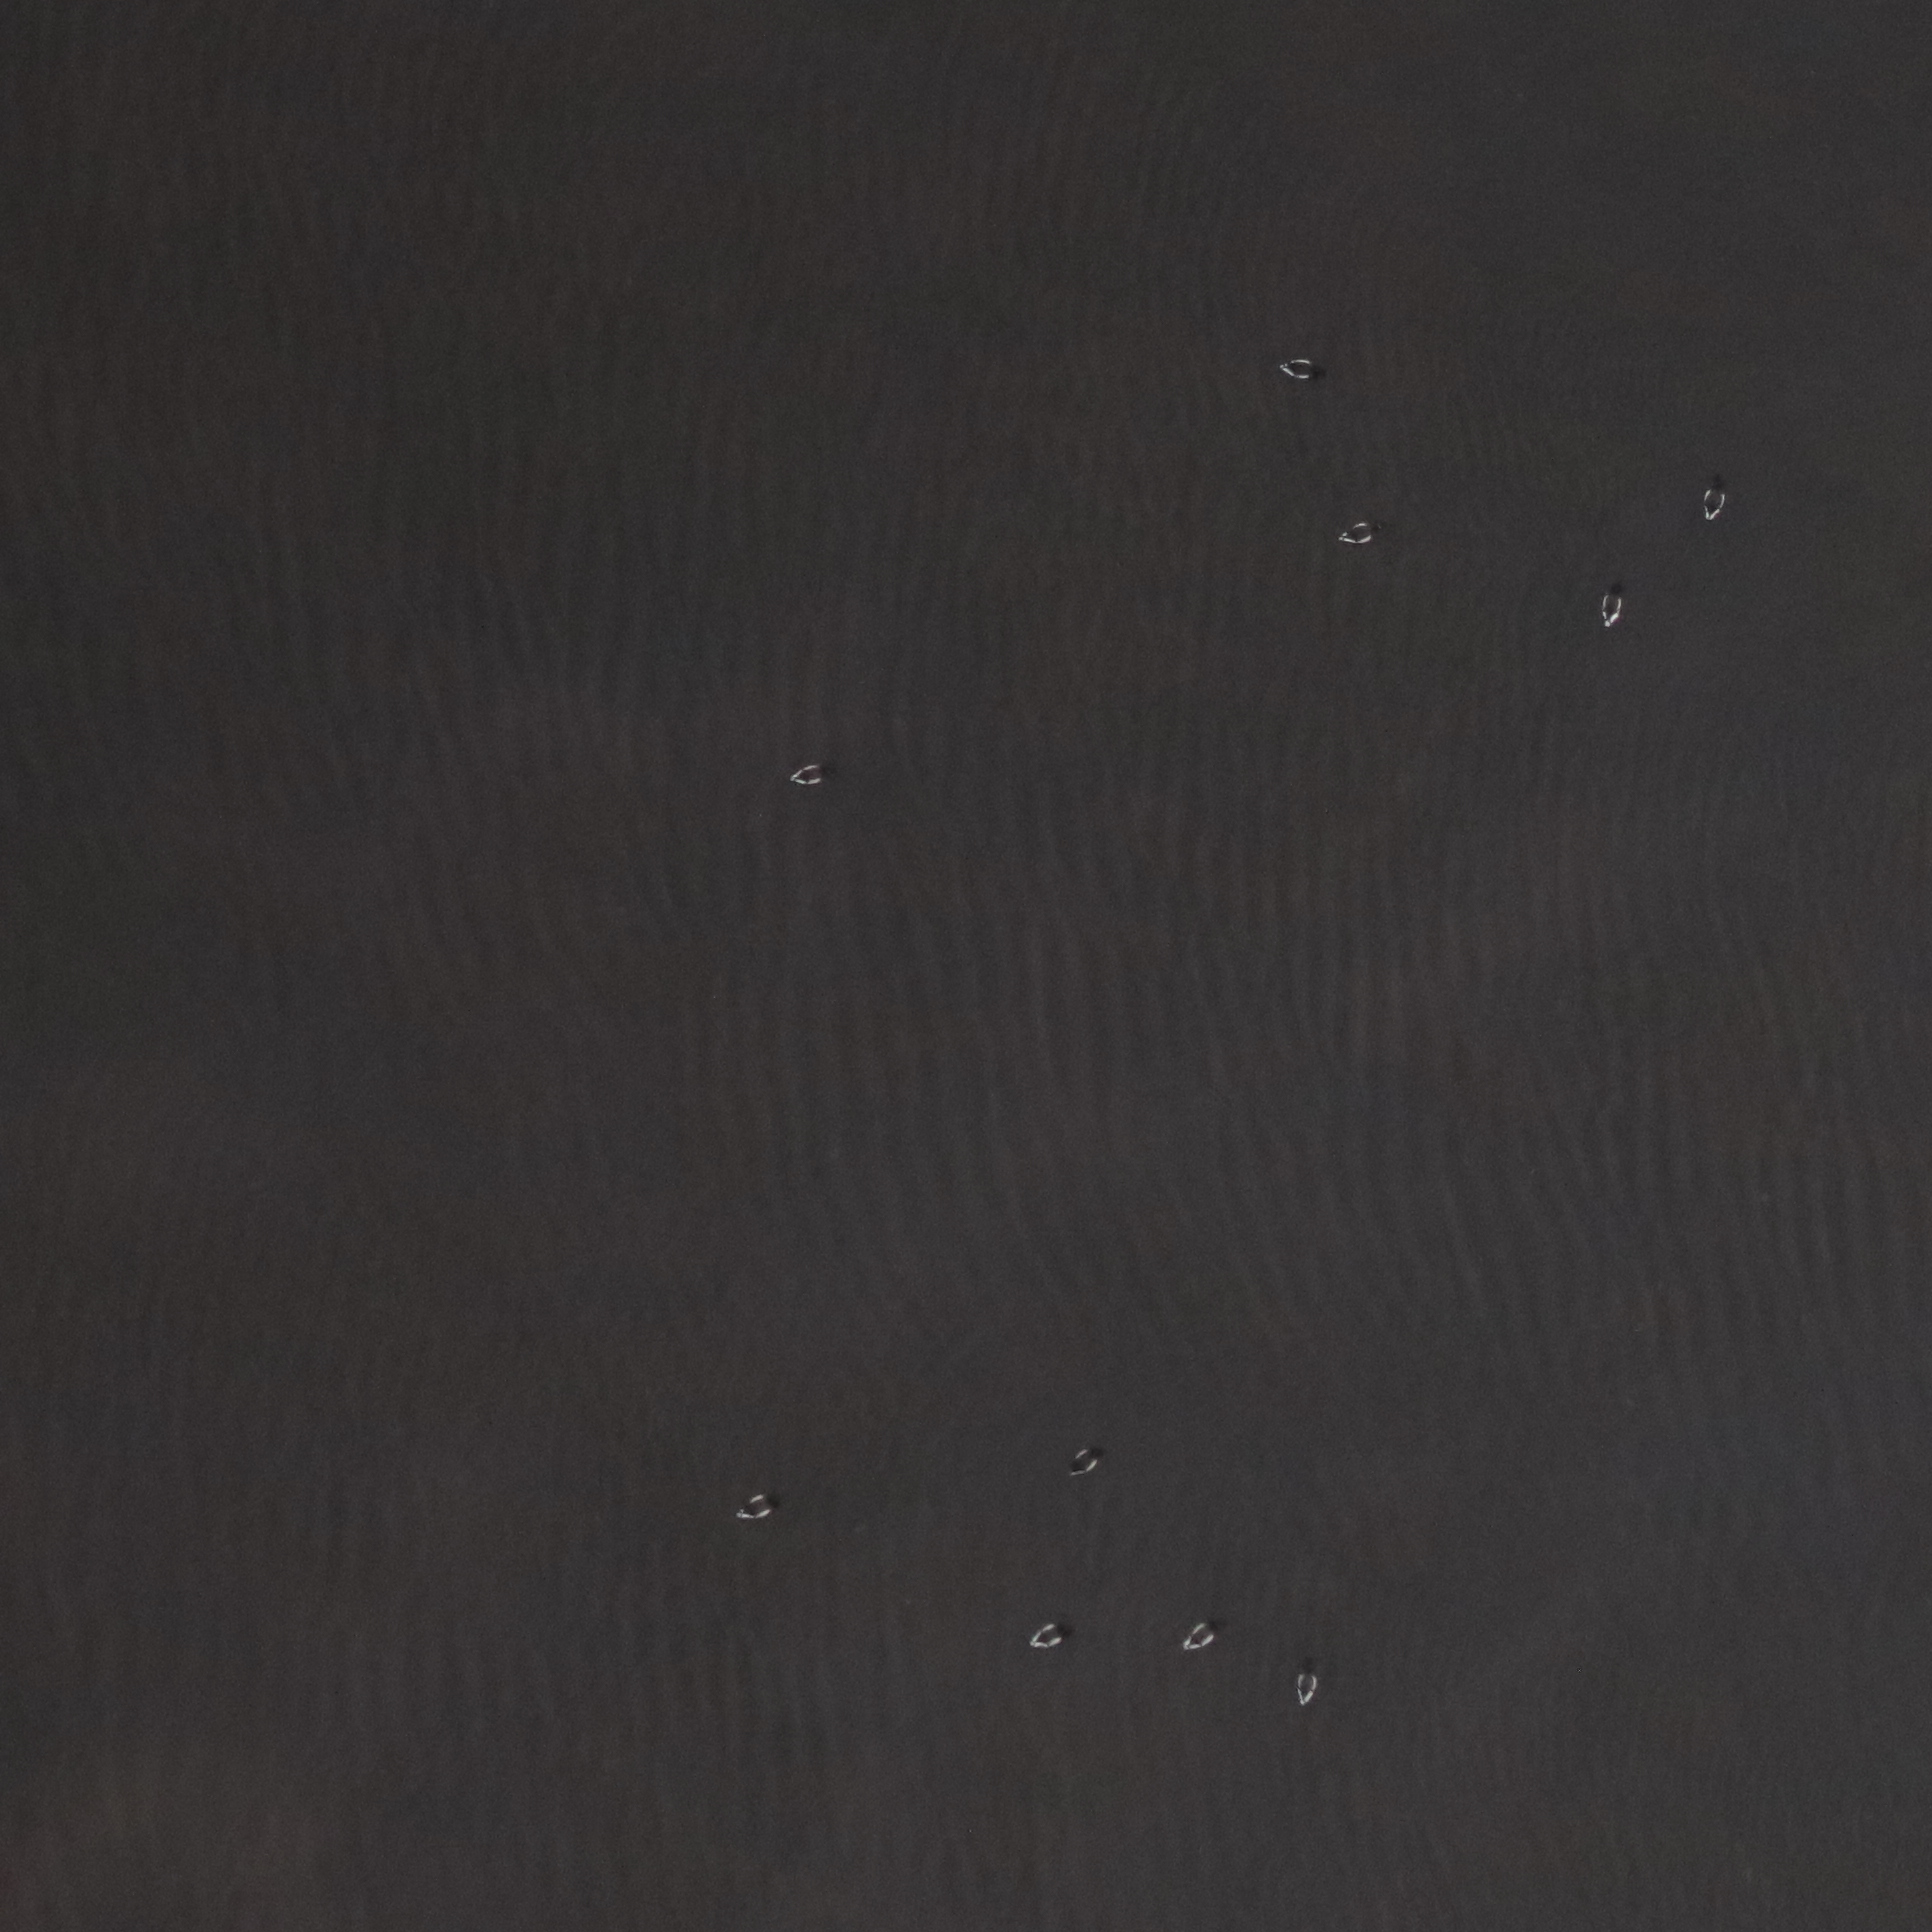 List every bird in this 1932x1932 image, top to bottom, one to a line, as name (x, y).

brant (1300, 371)
brant (1714, 502)
brant (1359, 534)
brant (1612, 607)
brant (810, 773)
brant (1084, 1461)
brant (758, 1507)
brant (1201, 1634)
brant (1049, 1635)
brant (1307, 1684)